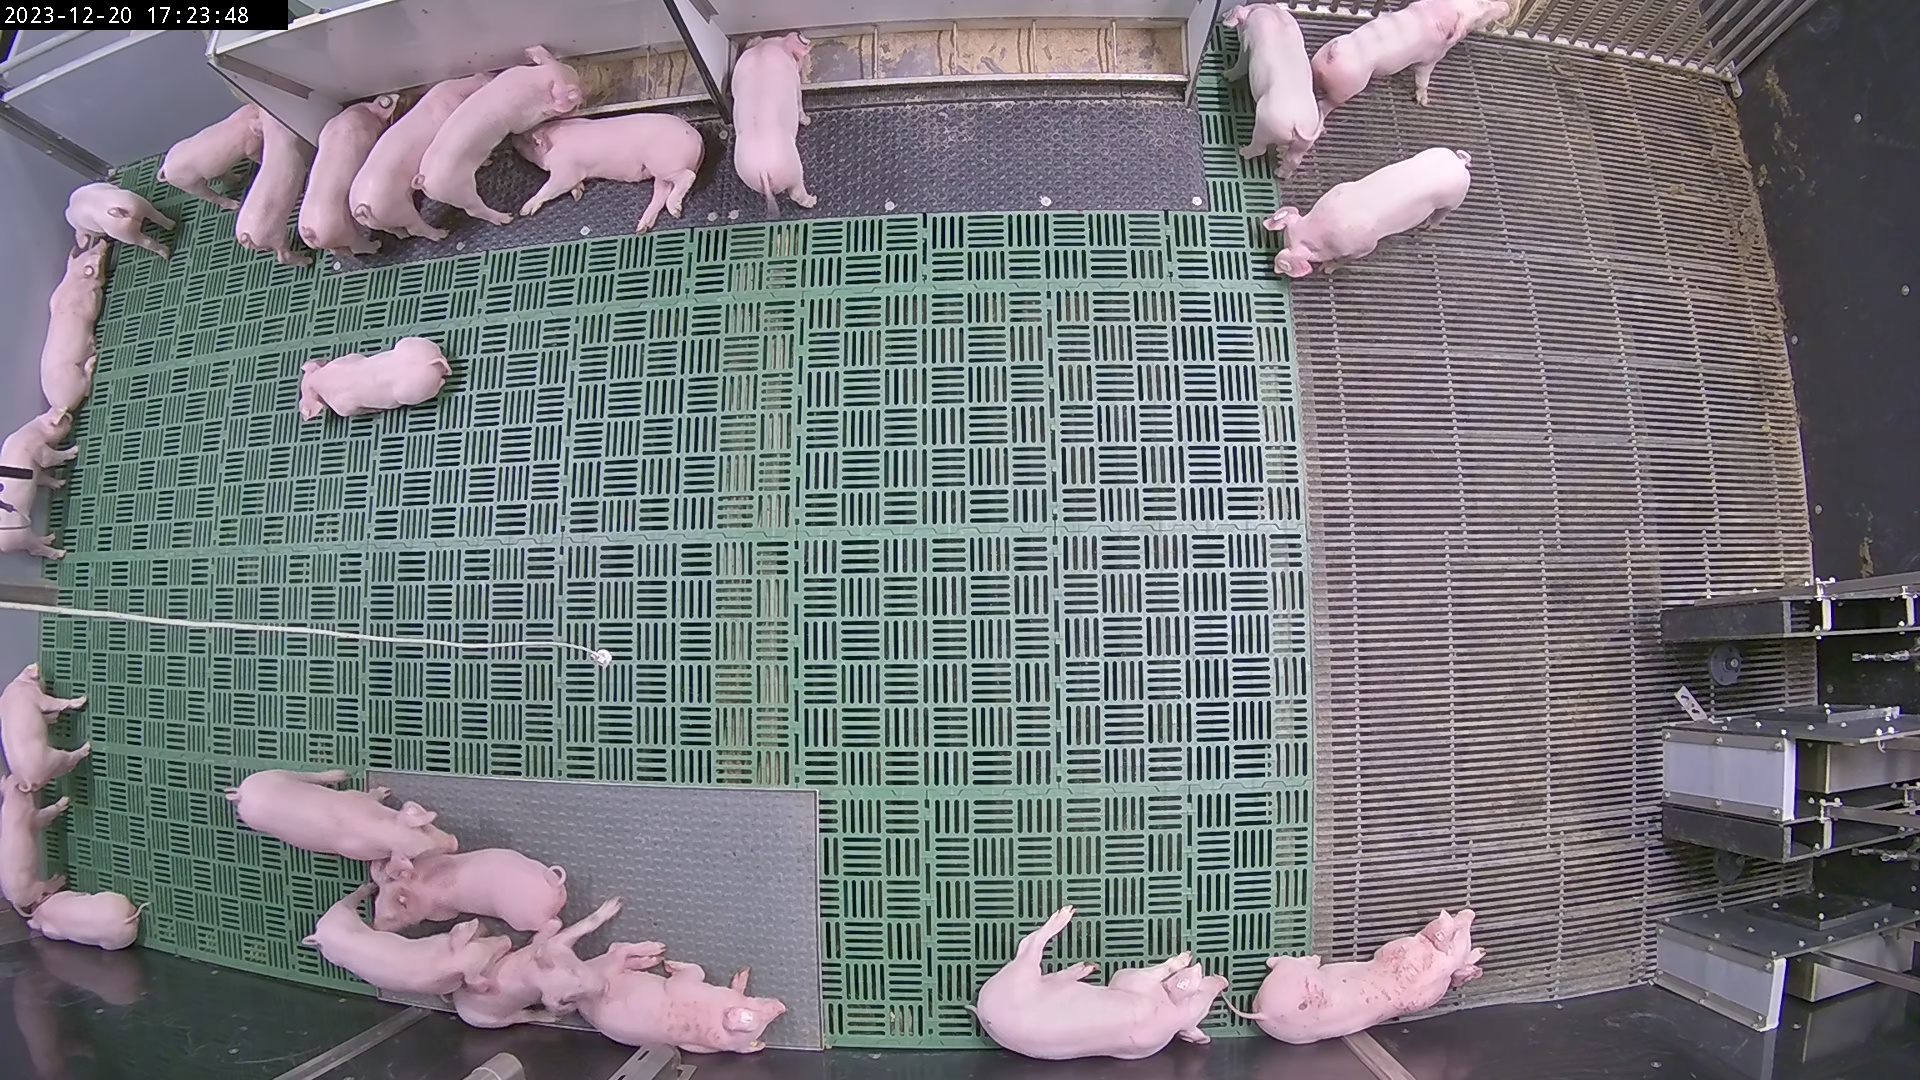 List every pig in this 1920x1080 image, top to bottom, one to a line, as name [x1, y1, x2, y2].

pig [1309, 1, 1512, 118]
pig [1219, 3, 1325, 183]
pig [731, 31, 816, 212]
pig [407, 43, 594, 228]
pig [347, 71, 497, 241]
pig [295, 94, 397, 268]
pig [155, 101, 263, 212]
pig [233, 103, 319, 267]
pig [512, 110, 704, 236]
pig [1262, 147, 1471, 277]
pig [64, 180, 175, 258]
pig [37, 240, 110, 409]
pig [297, 336, 456, 422]
pig [2, 405, 79, 562]
pig [0, 666, 92, 794]
pig [223, 768, 460, 882]
pig [2, 774, 70, 916]
pig [367, 846, 569, 933]
pig [303, 882, 512, 997]
pig [26, 890, 148, 949]
pig [440, 897, 623, 1027]
pig [967, 901, 1230, 1064]
pig [1219, 907, 1484, 1044]
pig [574, 941, 789, 1054]